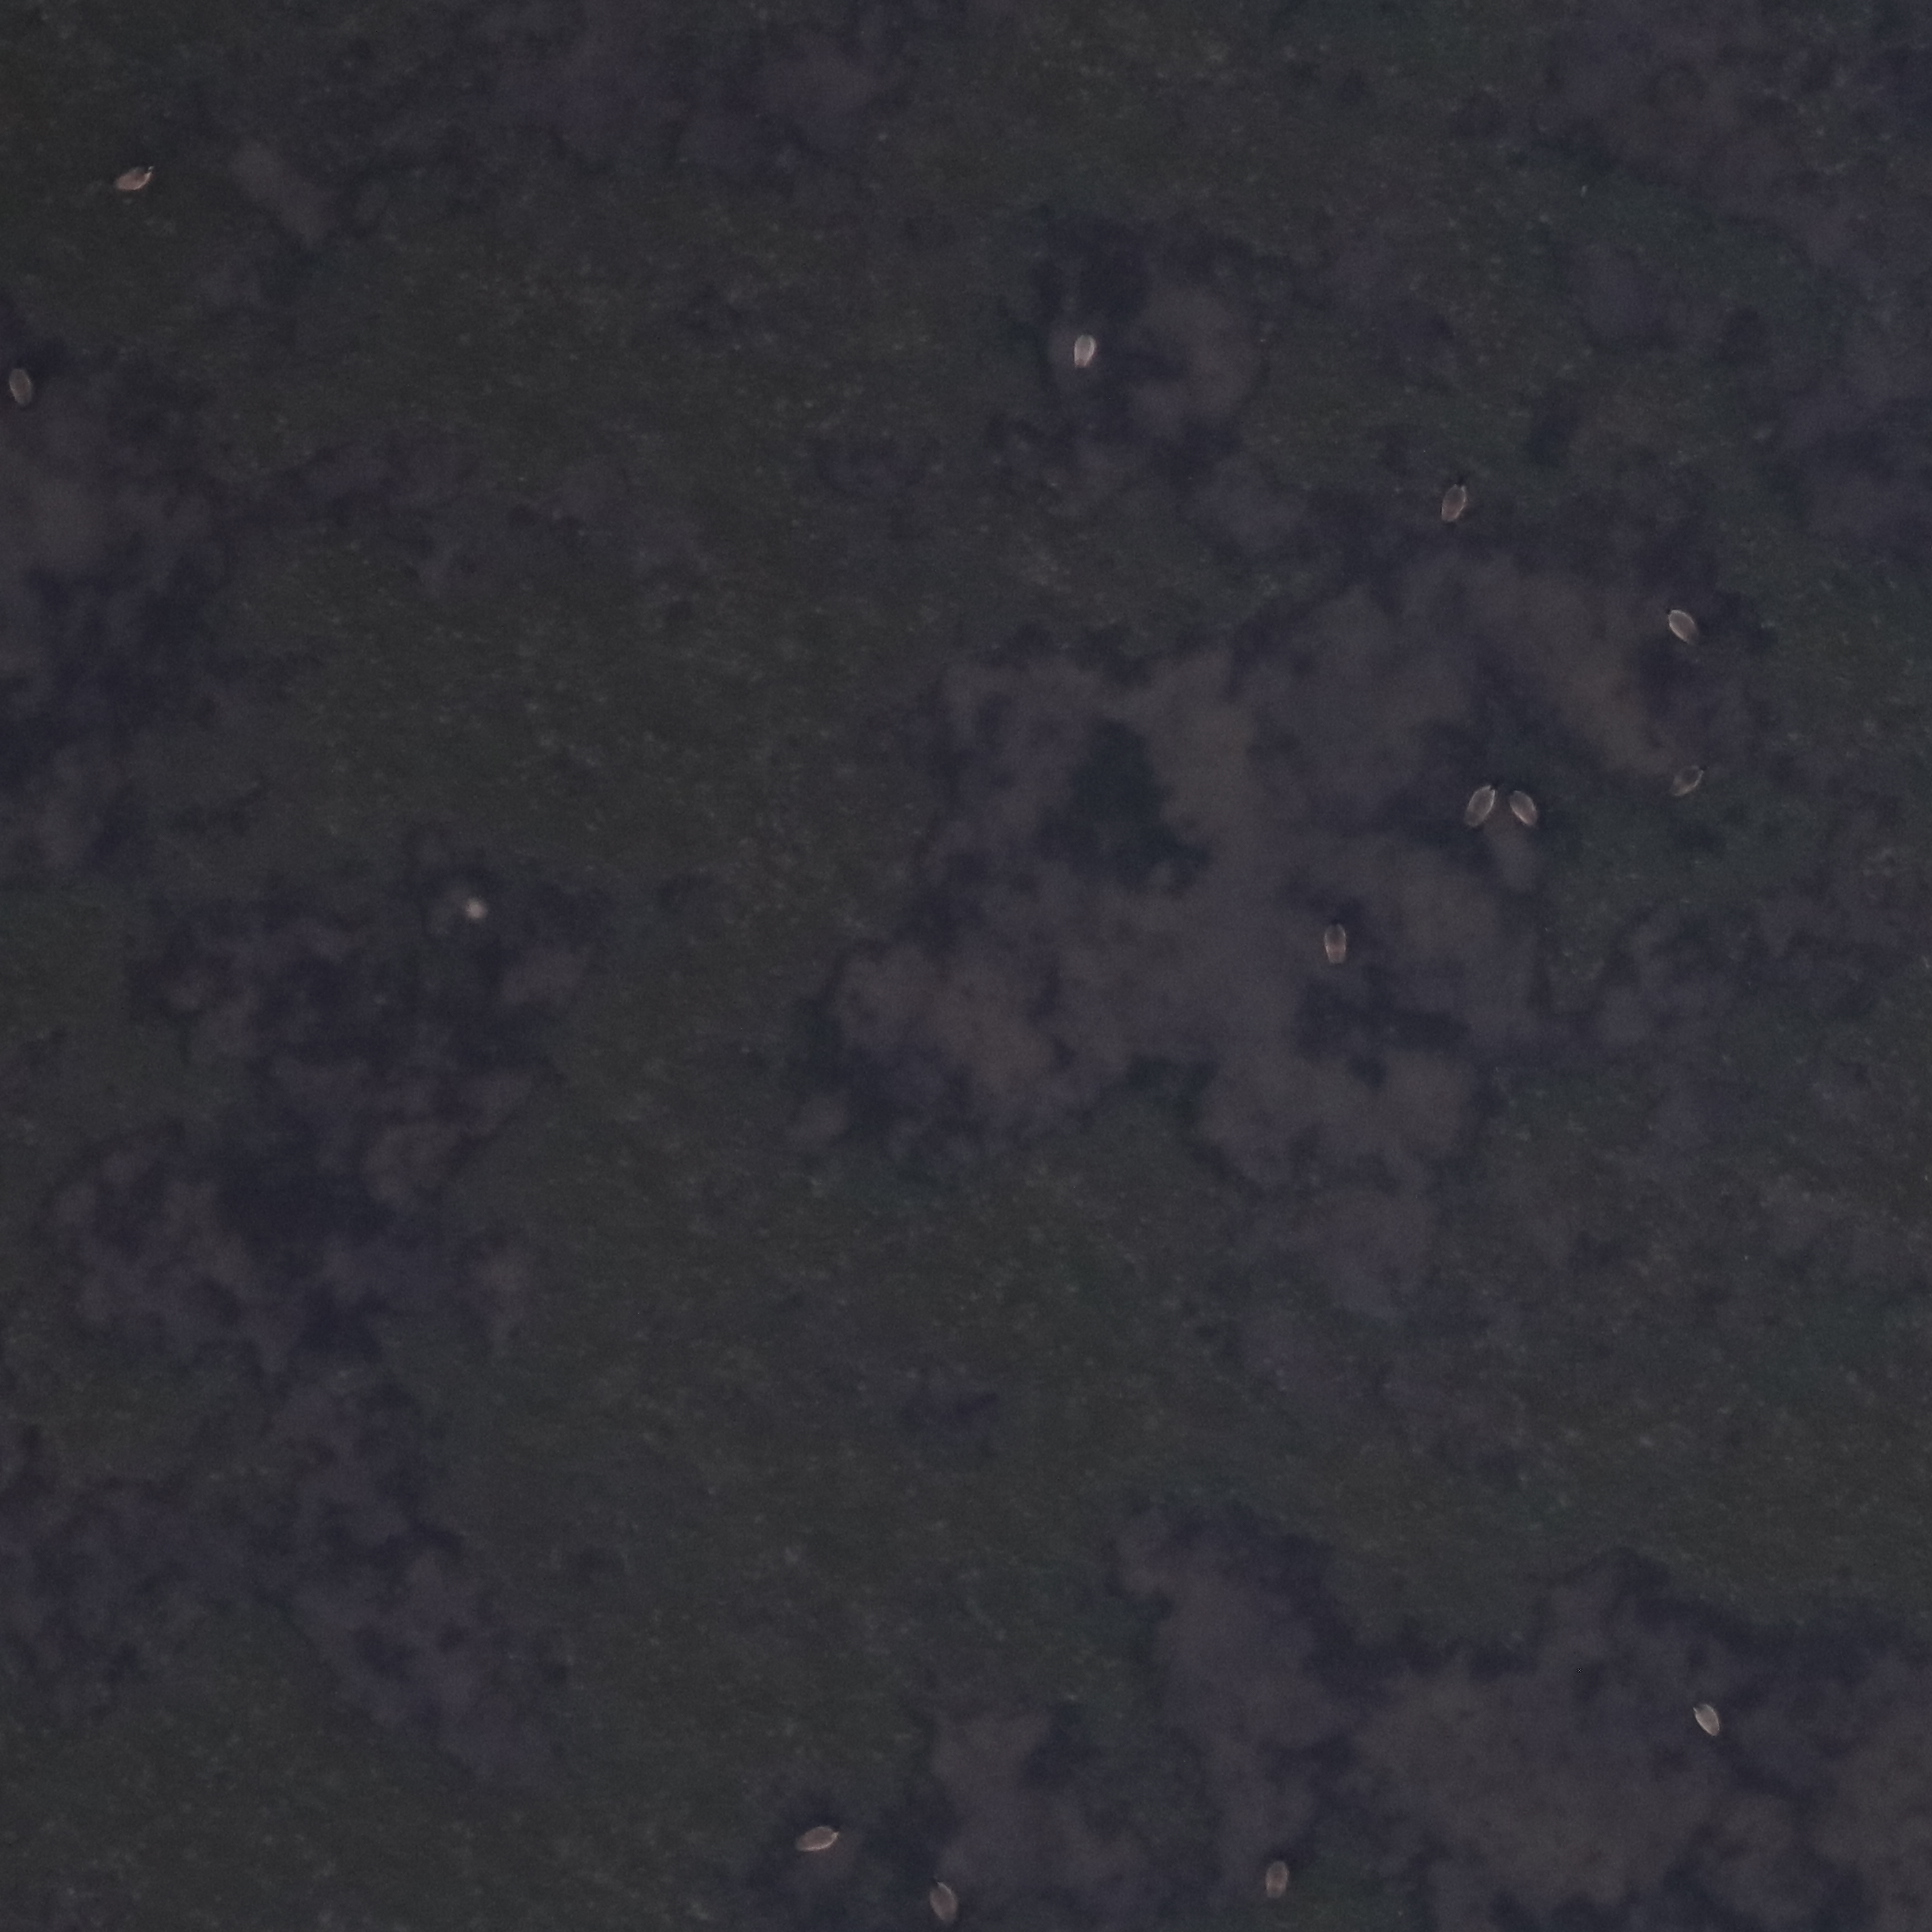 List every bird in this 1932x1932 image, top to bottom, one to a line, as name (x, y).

Canada goose (134, 180)
Canada goose (1083, 350)
Canada goose (21, 387)
Canada goose (1453, 506)
Canada goose (1683, 626)
Canada goose (1685, 783)
Canada goose (1482, 806)
Canada goose (1522, 806)
Canada goose (1335, 943)
Canada goose (1709, 1719)
Canada goose (818, 1839)
Canada goose (1276, 1877)
Canada goose (944, 1901)